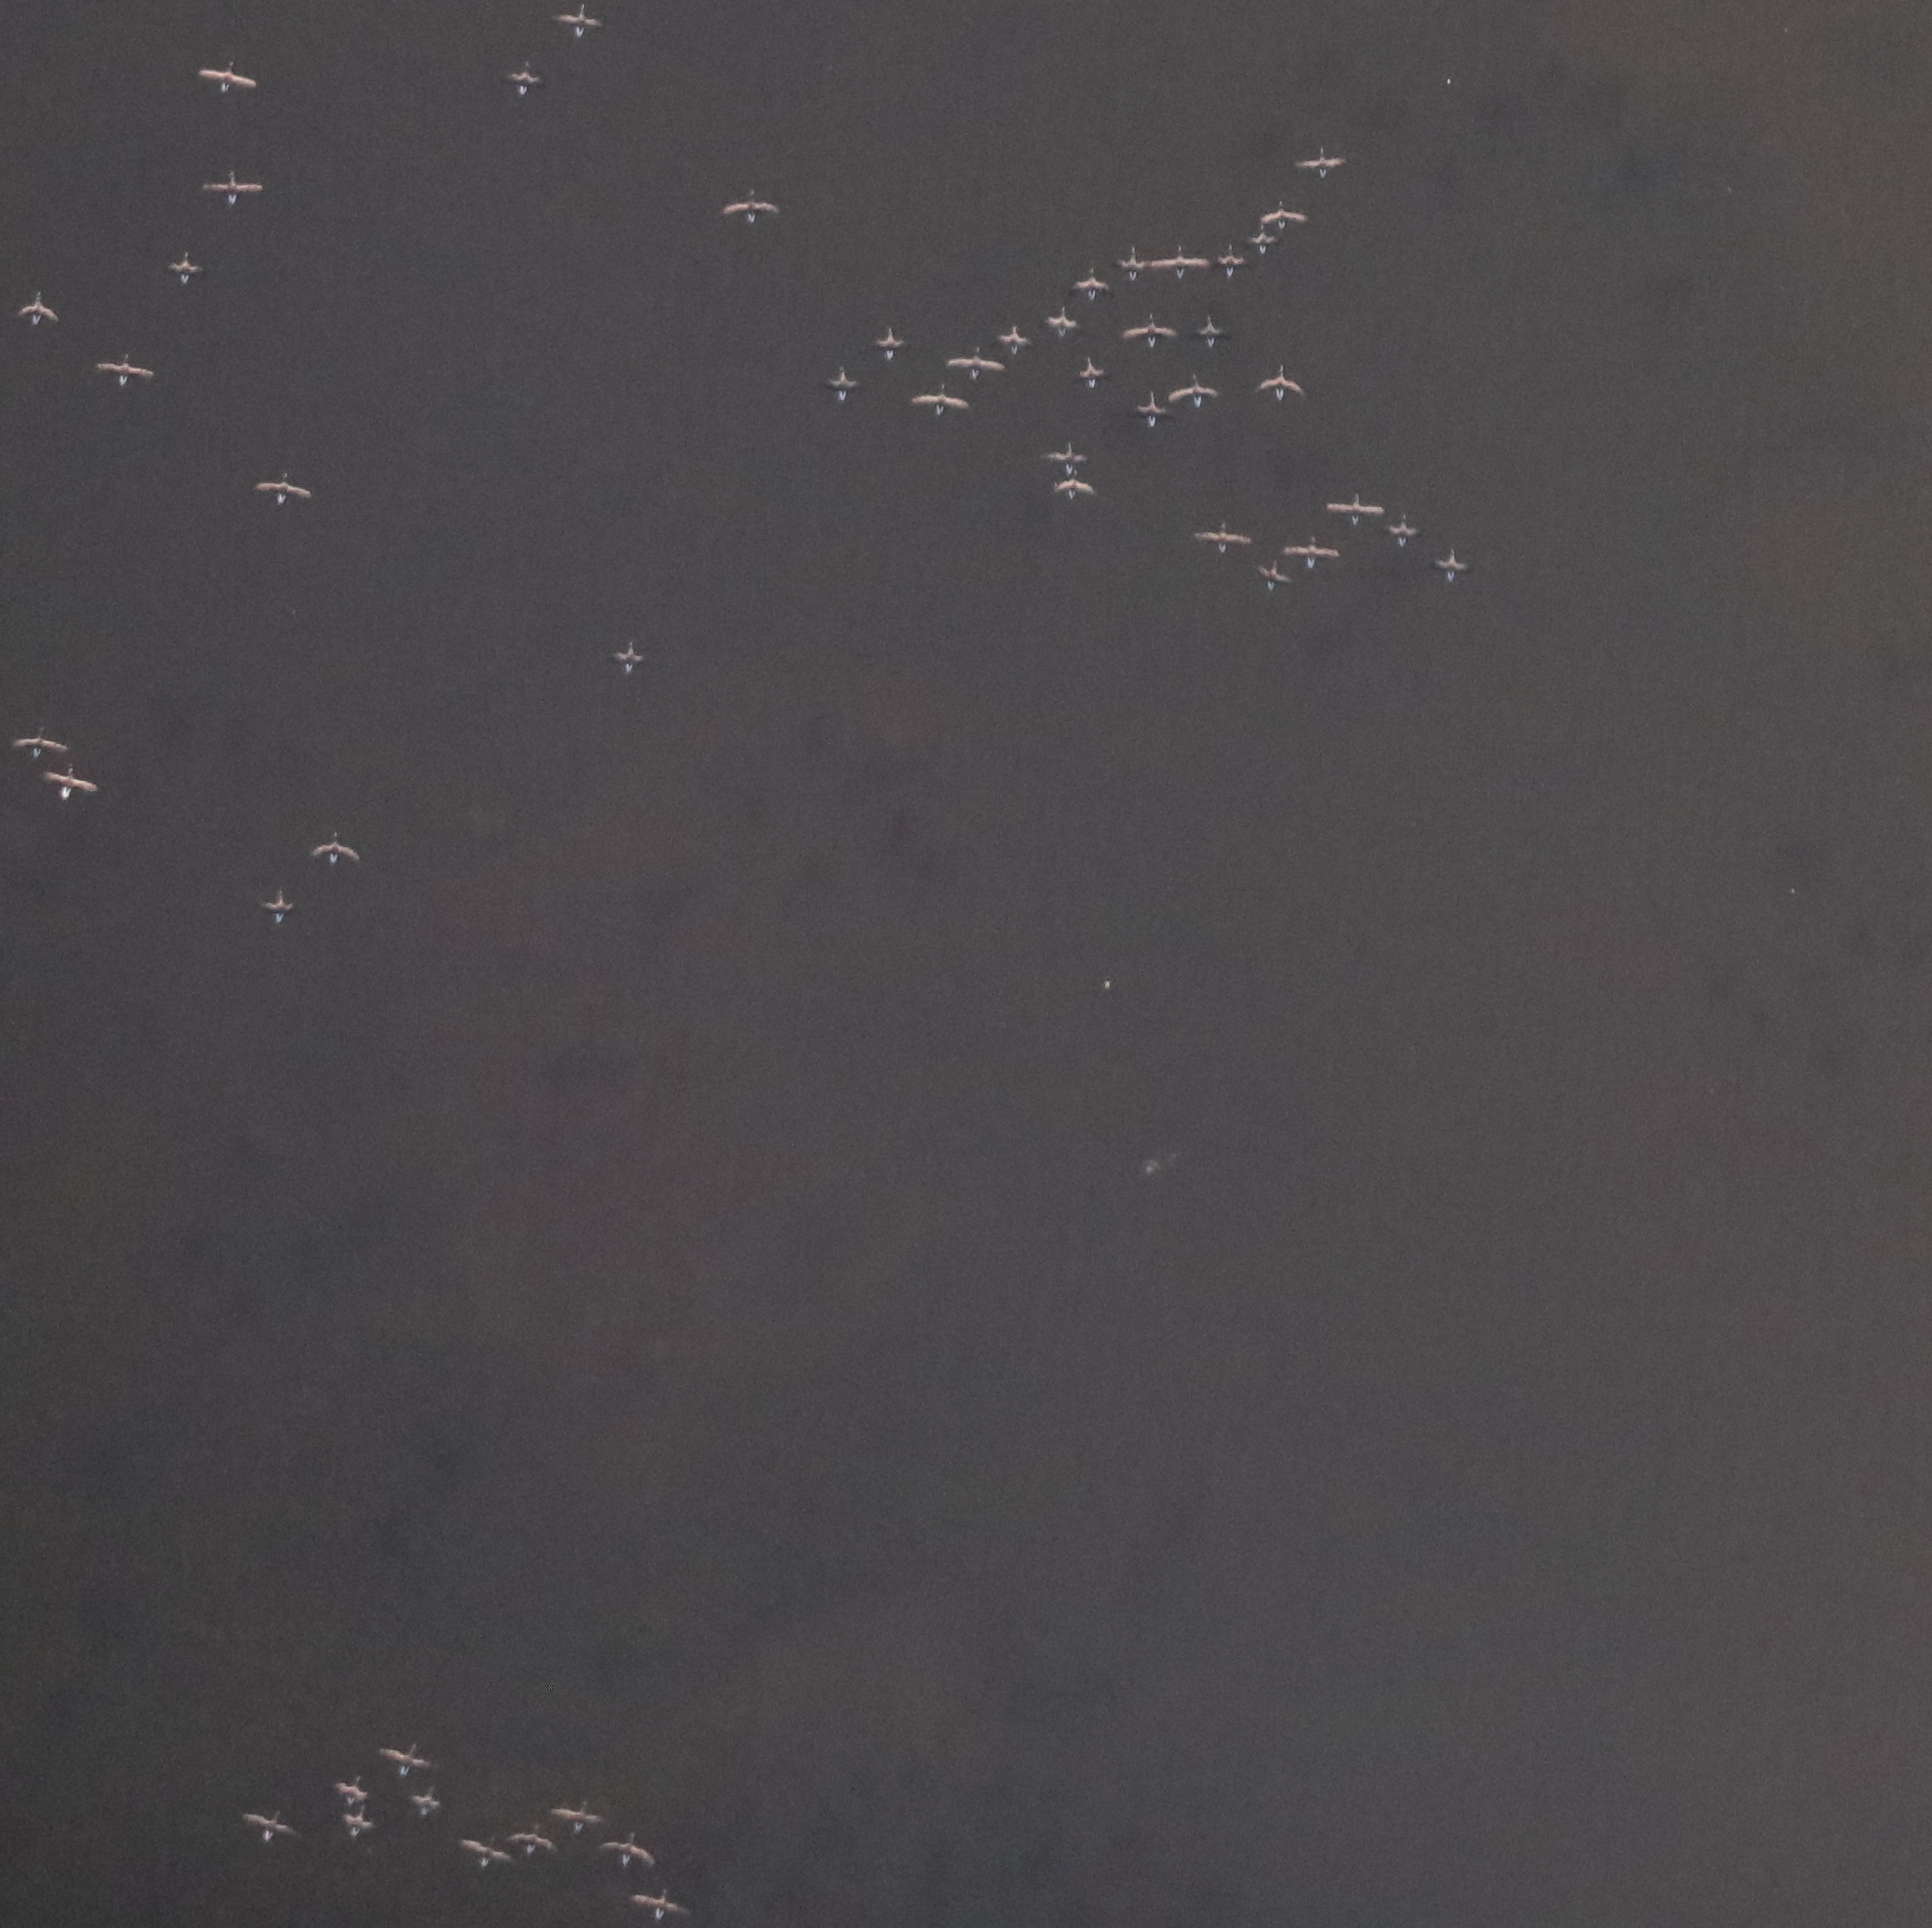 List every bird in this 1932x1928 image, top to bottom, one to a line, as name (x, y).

brant (582, 20)
brant (230, 79)
brant (530, 80)
brant (1312, 162)
brant (234, 186)
brant (749, 210)
brant (1281, 210)
brant (1262, 239)
brant (1232, 259)
brant (1175, 262)
brant (195, 263)
brant (1133, 265)
brant (1088, 281)
brant (42, 308)
brant (1058, 322)
brant (1145, 328)
brant (1211, 331)
brant (1018, 342)
brant (894, 343)
brant (987, 368)
brant (1095, 368)
brant (134, 372)
brant (1185, 384)
brant (1280, 384)
brant (839, 388)
brant (944, 404)
brant (1154, 412)
brant (1072, 453)
brant (1066, 482)
brant (284, 487)
brant (1352, 512)
brant (1393, 524)
brant (1218, 532)
brant (1311, 550)
brant (1455, 559)
brant (1271, 587)
brant (634, 657)
brant (47, 739)
brant (71, 782)
brant (339, 849)
brant (291, 911)
brant (414, 1743)
brant (345, 1790)
brant (420, 1792)
brant (578, 1802)
brant (264, 1820)
brant (353, 1827)
brant (530, 1836)
brant (628, 1838)
brant (488, 1848)
brant (660, 1900)